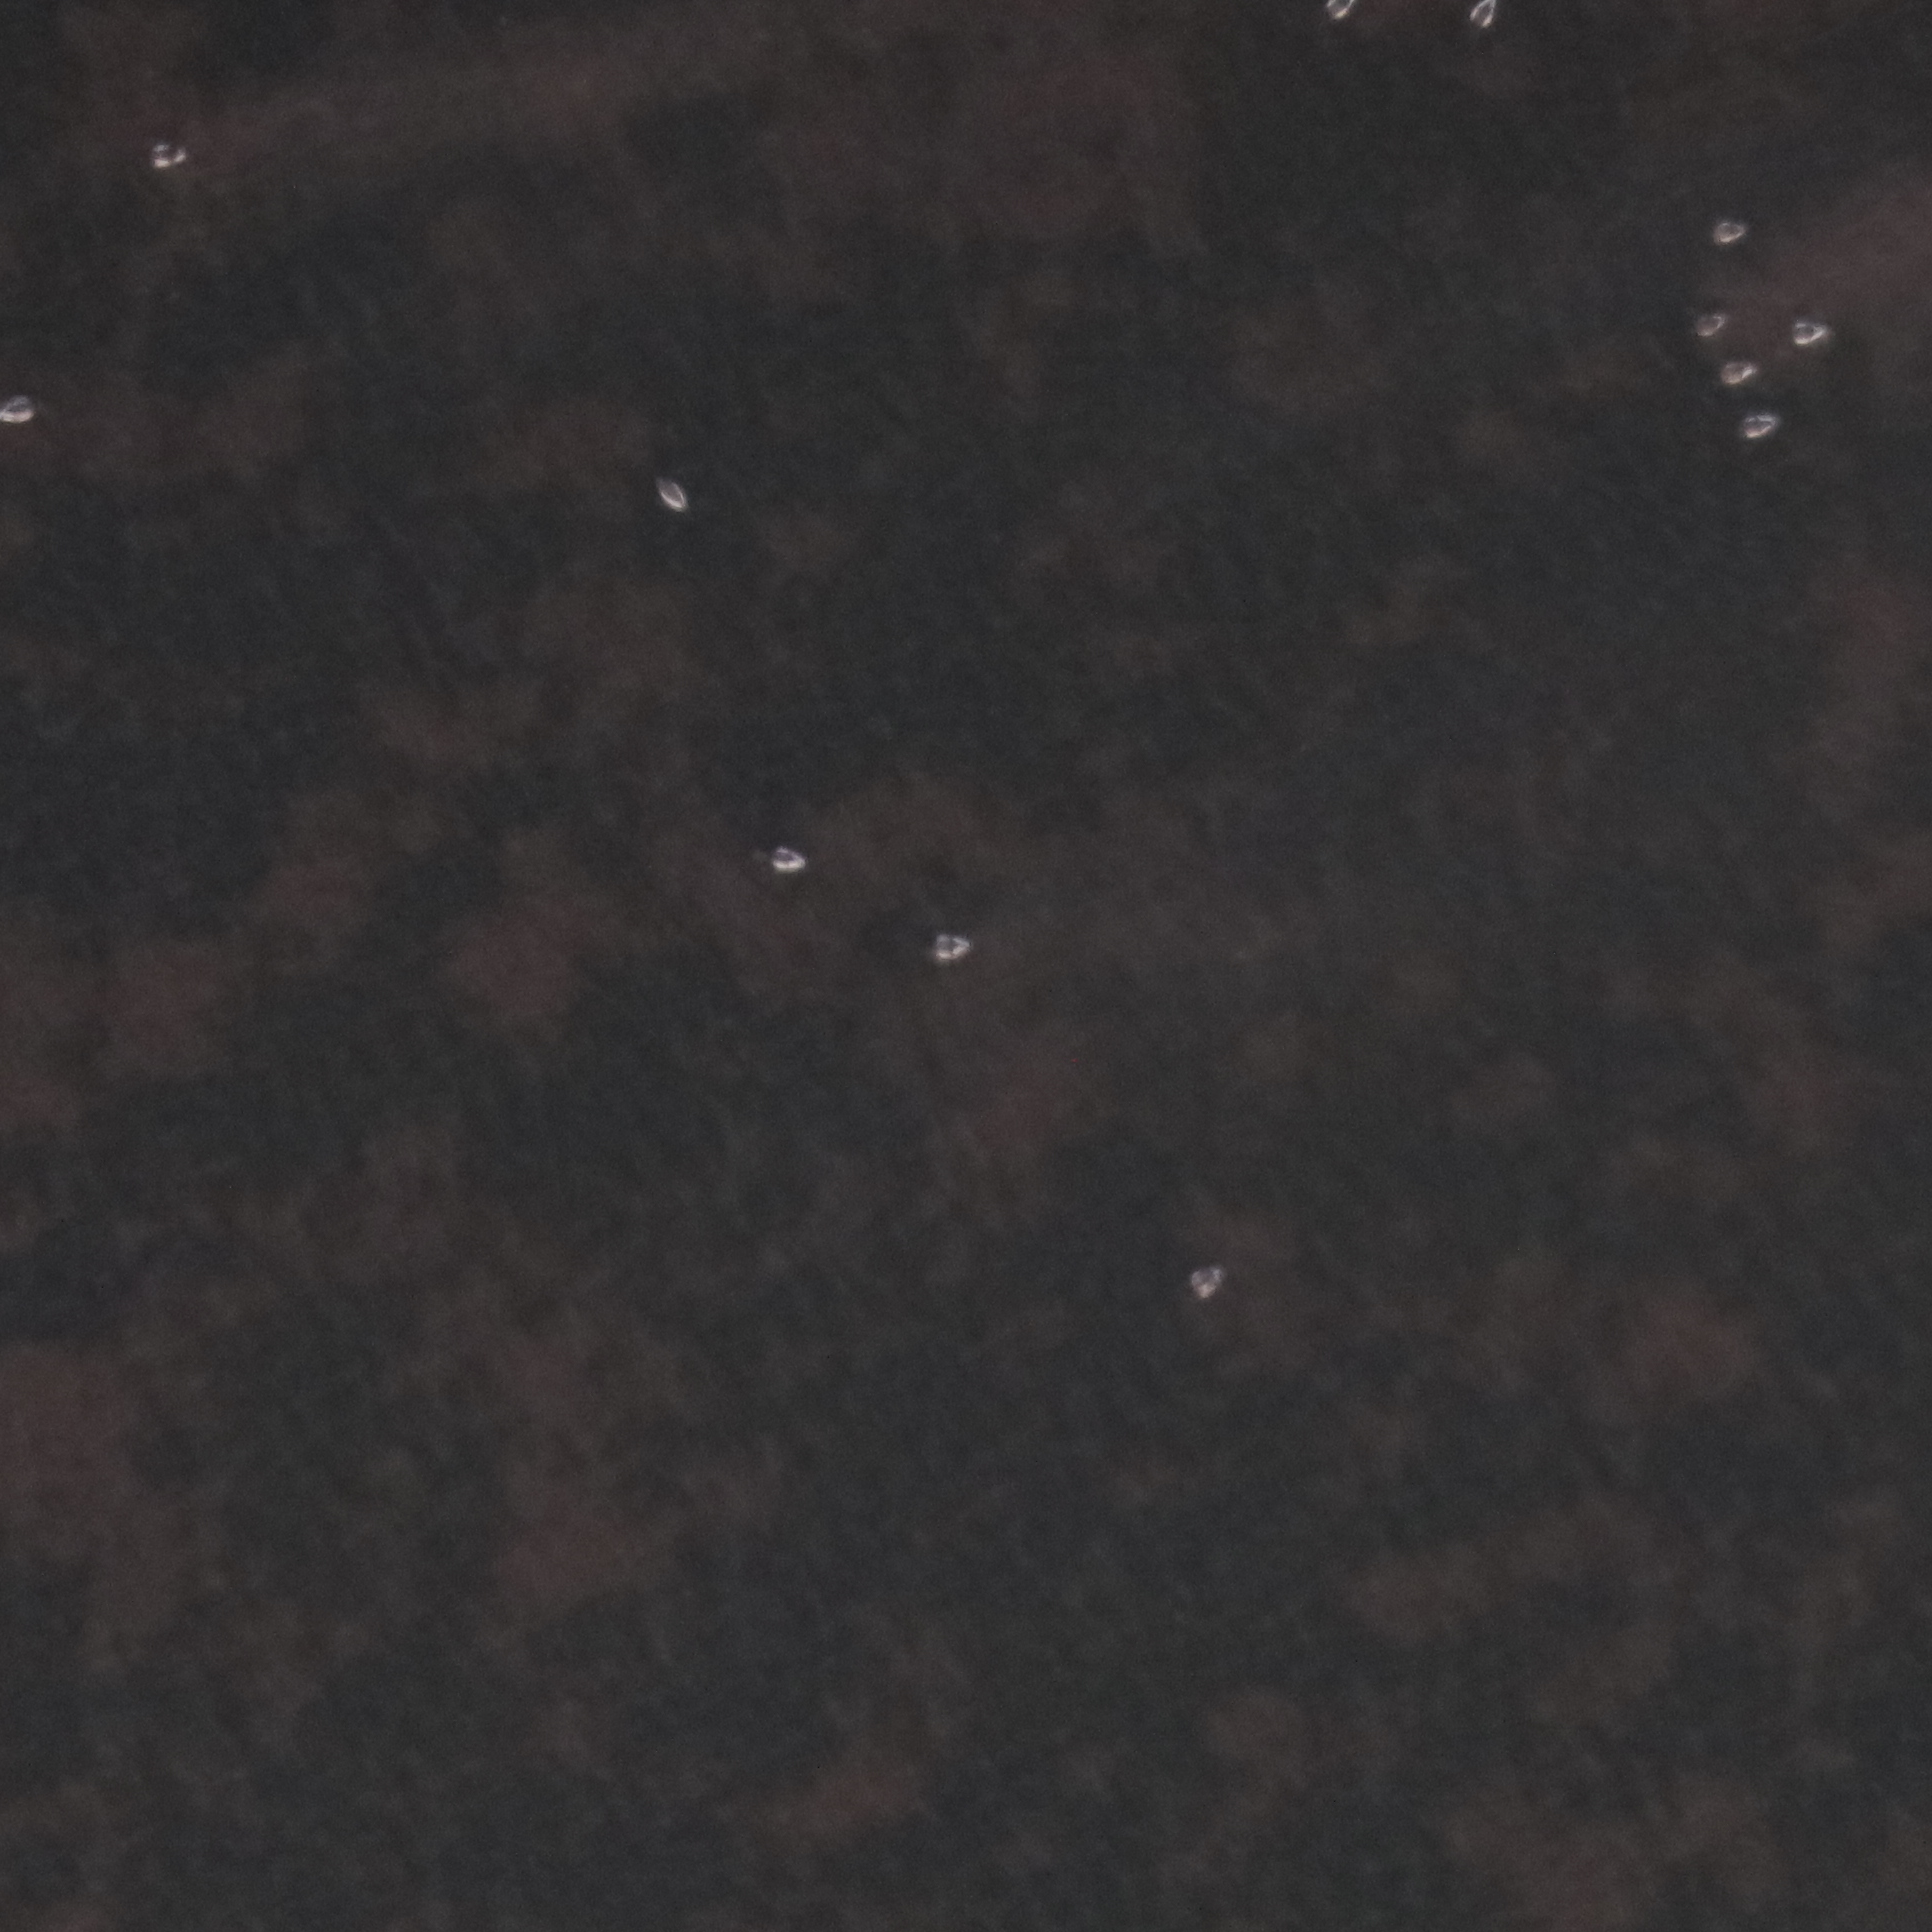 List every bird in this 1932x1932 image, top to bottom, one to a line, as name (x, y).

brant (1344, 10)
brant (1493, 20)
brant (174, 145)
brant (1726, 231)
brant (1715, 322)
brant (1804, 328)
brant (1736, 373)
brant (25, 409)
brant (1757, 422)
brant (669, 510)
brant (784, 856)
brant (945, 943)
brant (1205, 1274)